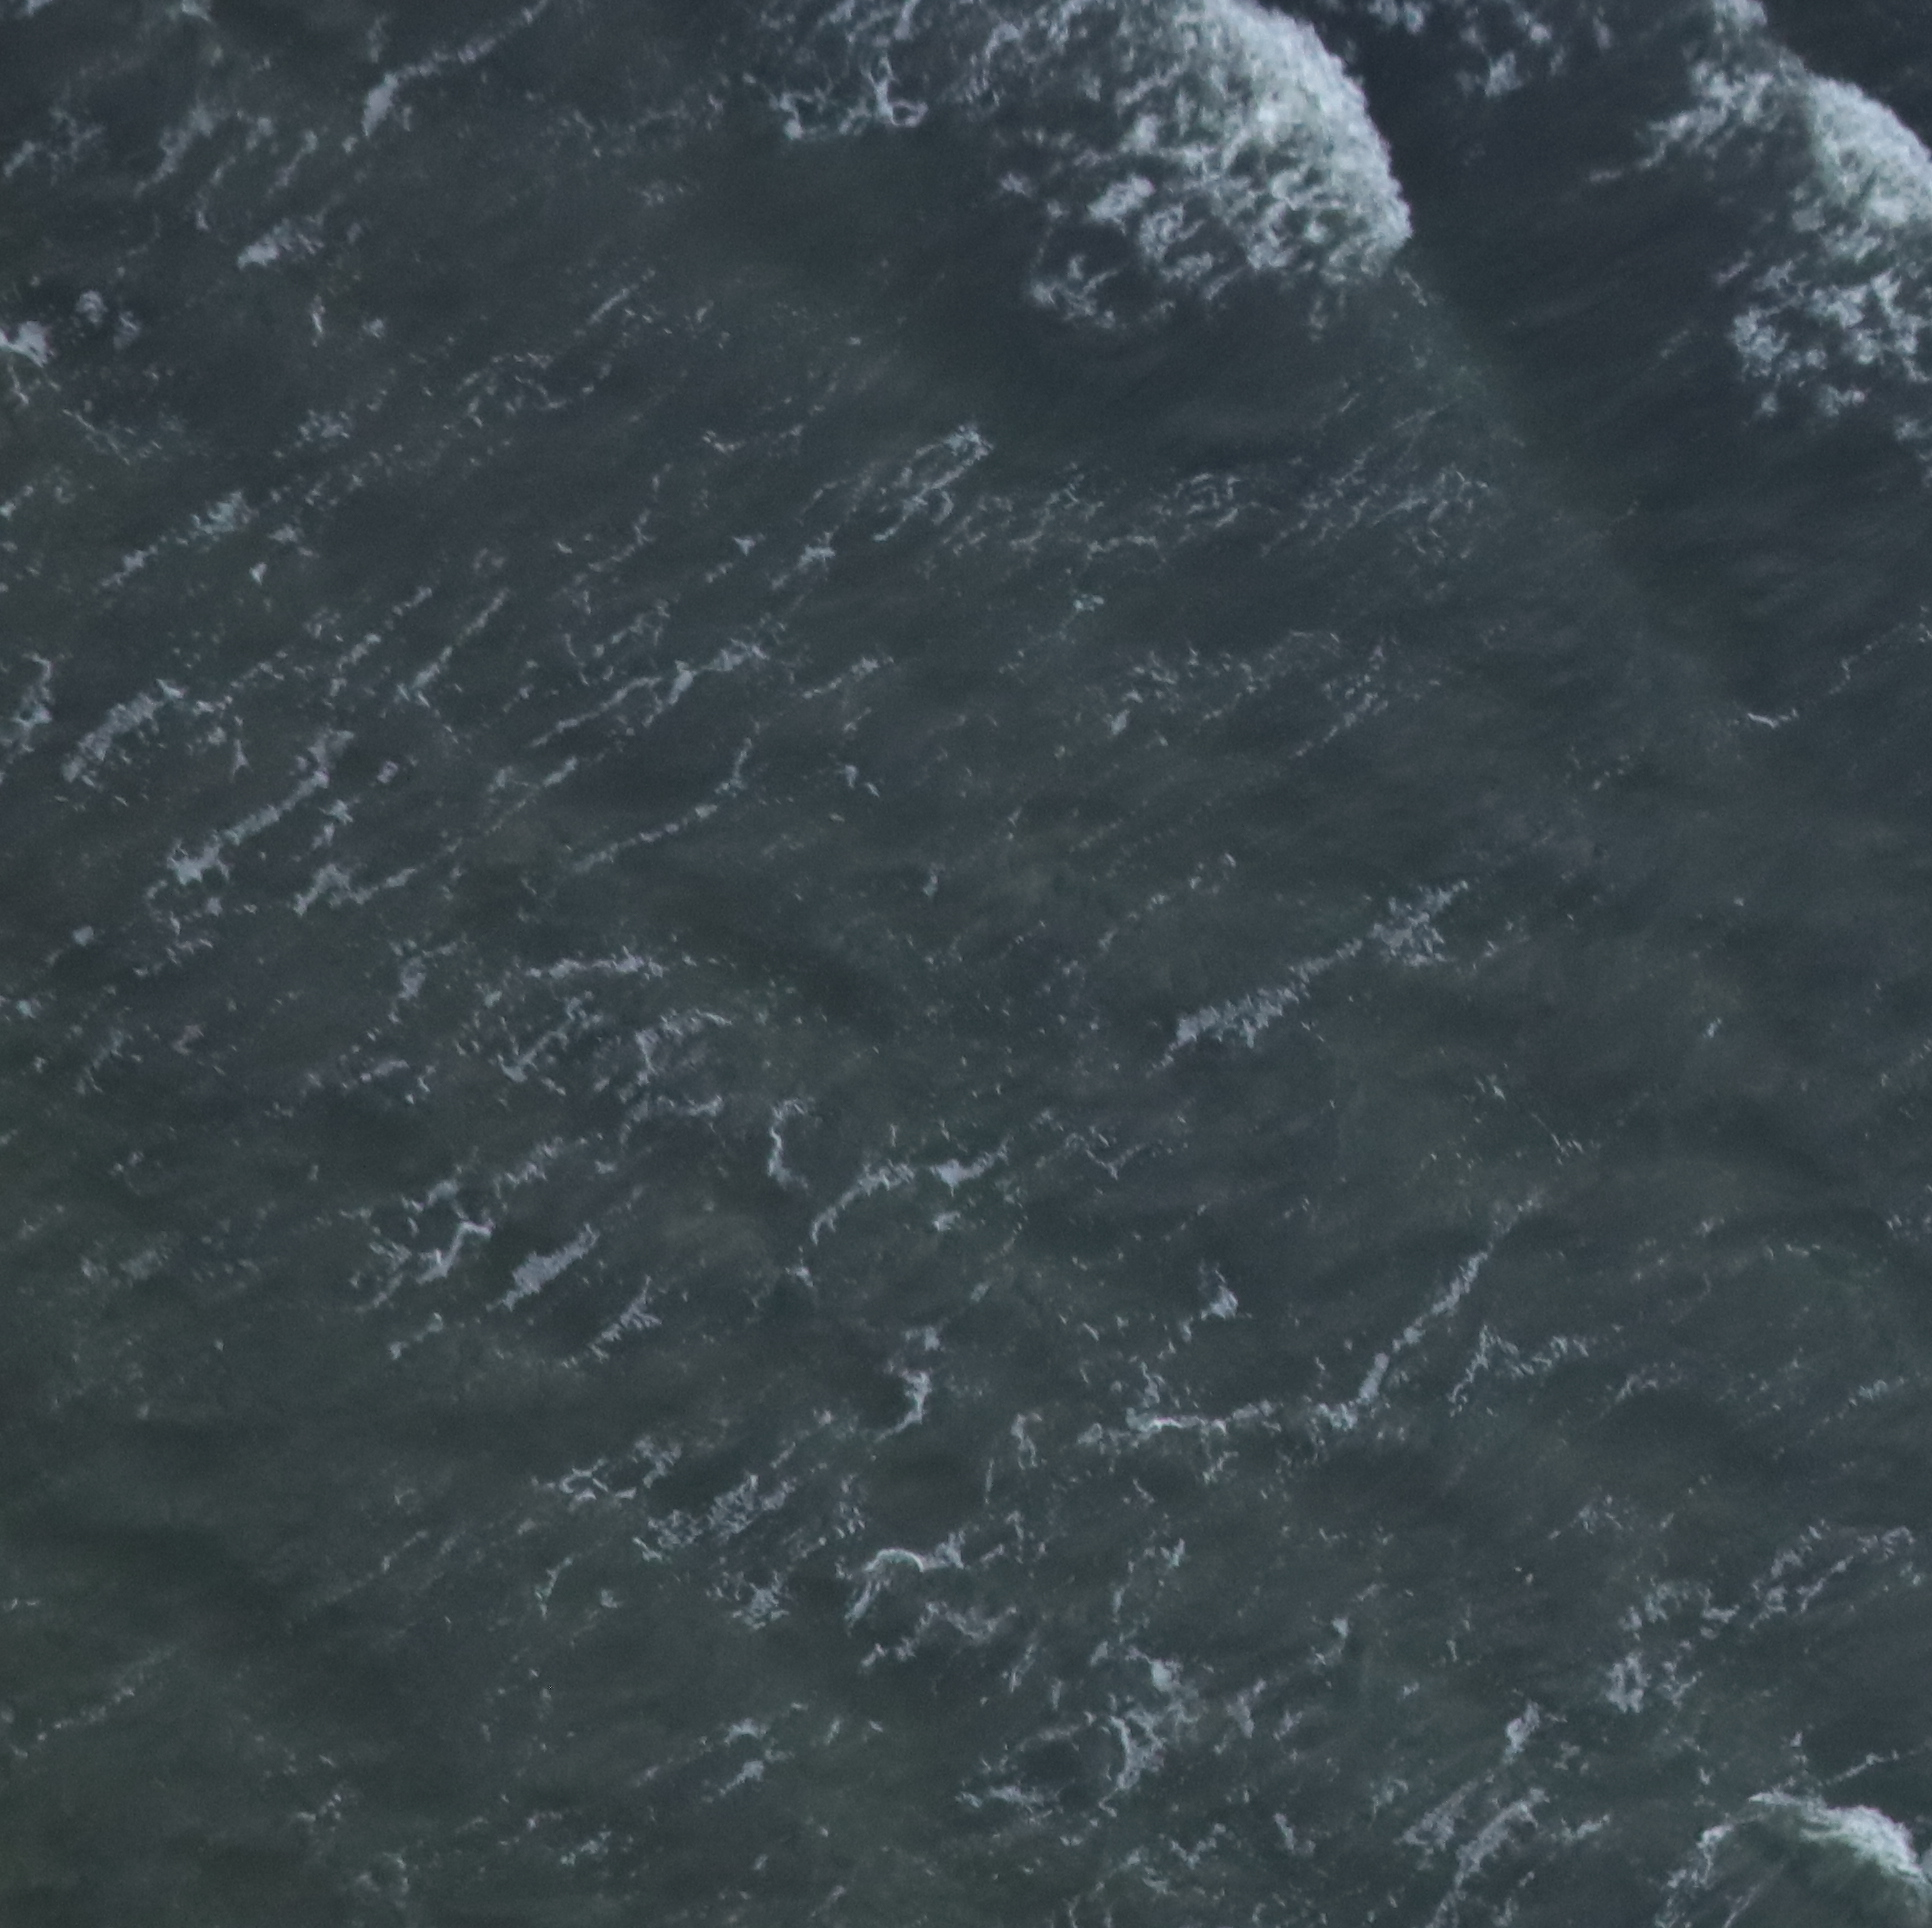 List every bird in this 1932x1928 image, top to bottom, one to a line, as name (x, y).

None